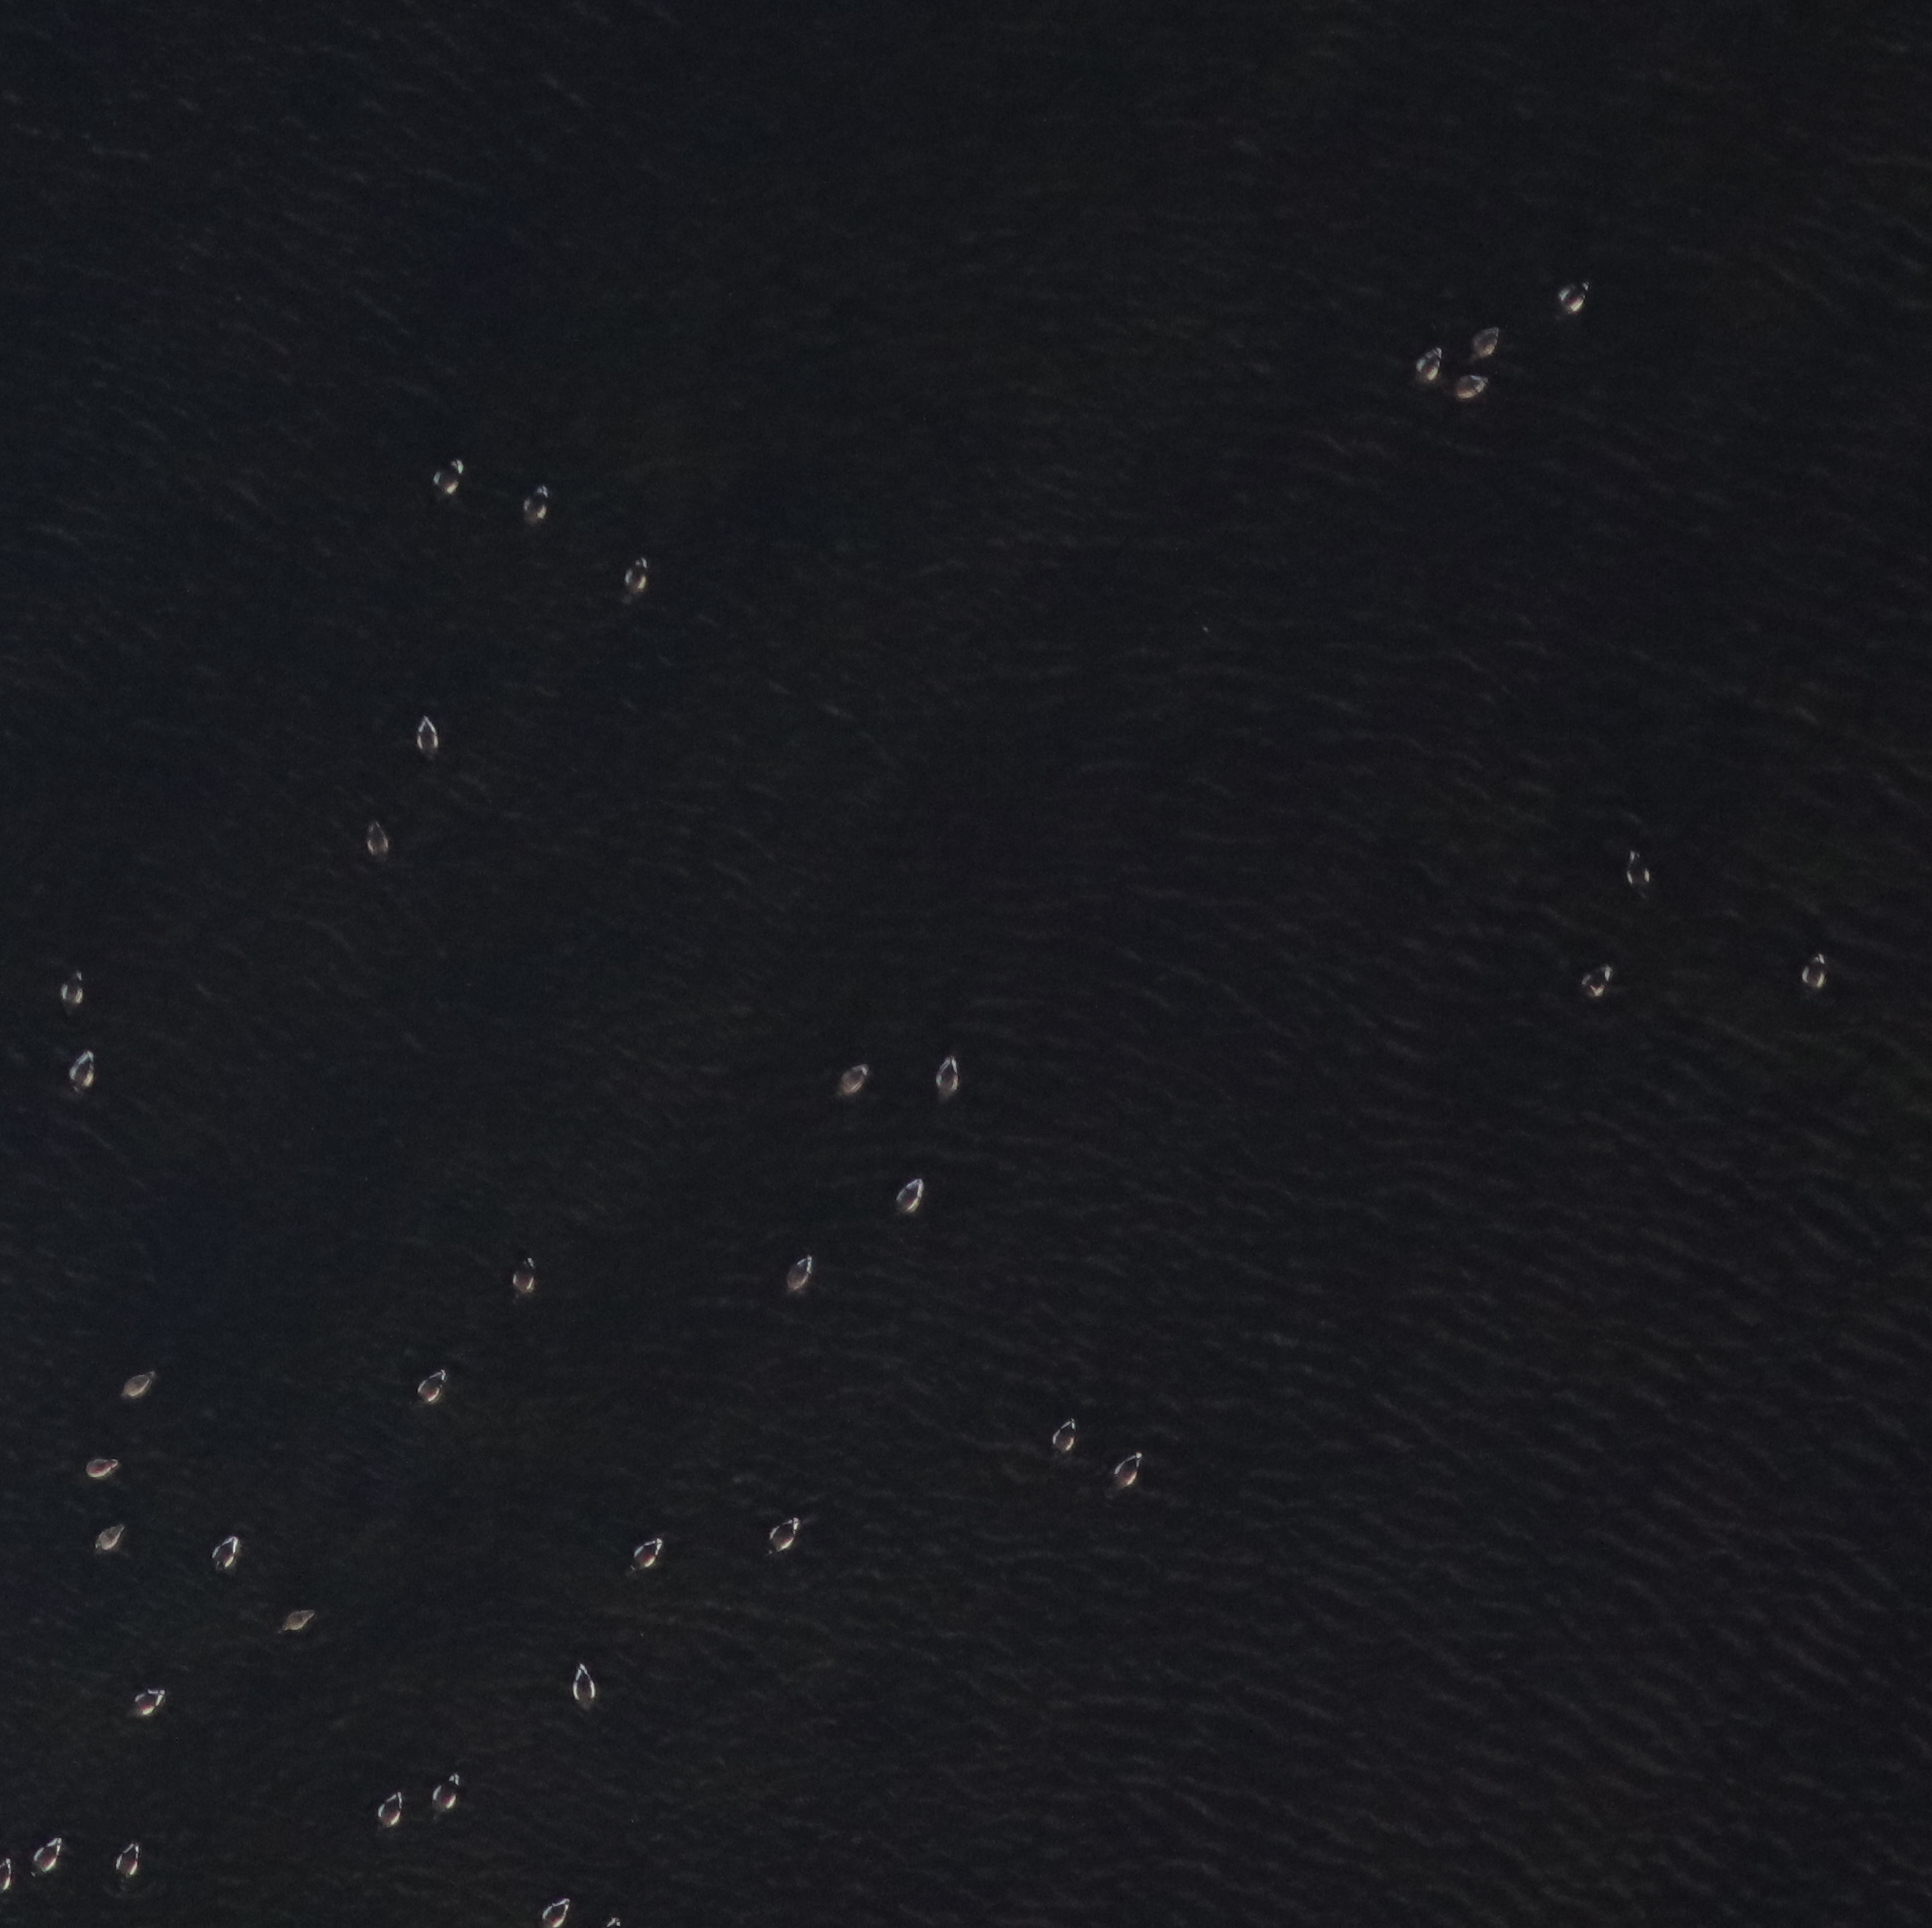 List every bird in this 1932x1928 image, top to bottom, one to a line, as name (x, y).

brant (1572, 297)
brant (1482, 342)
brant (1425, 365)
brant (1463, 385)
brant (447, 479)
brant (535, 504)
brant (635, 574)
brant (427, 740)
brant (377, 839)
brant (1637, 874)
brant (1813, 974)
brant (1593, 981)
brant (74, 992)
brant (82, 1073)
brant (948, 1078)
brant (852, 1080)
brant (908, 1198)
brant (796, 1276)
brant (522, 1278)
other bird (142, 1383)
brant (430, 1387)
brant (1064, 1438)
other bird (107, 1465)
brant (1126, 1473)
brant (783, 1534)
other bird (115, 1539)
brant (224, 1554)
brant (645, 1554)
brant (295, 1619)
brant (584, 1688)
brant (147, 1702)
brant (445, 1793)
brant (389, 1813)
brant (47, 1857)
brant (127, 1862)
brant (1, 1877)
brant (557, 1905)